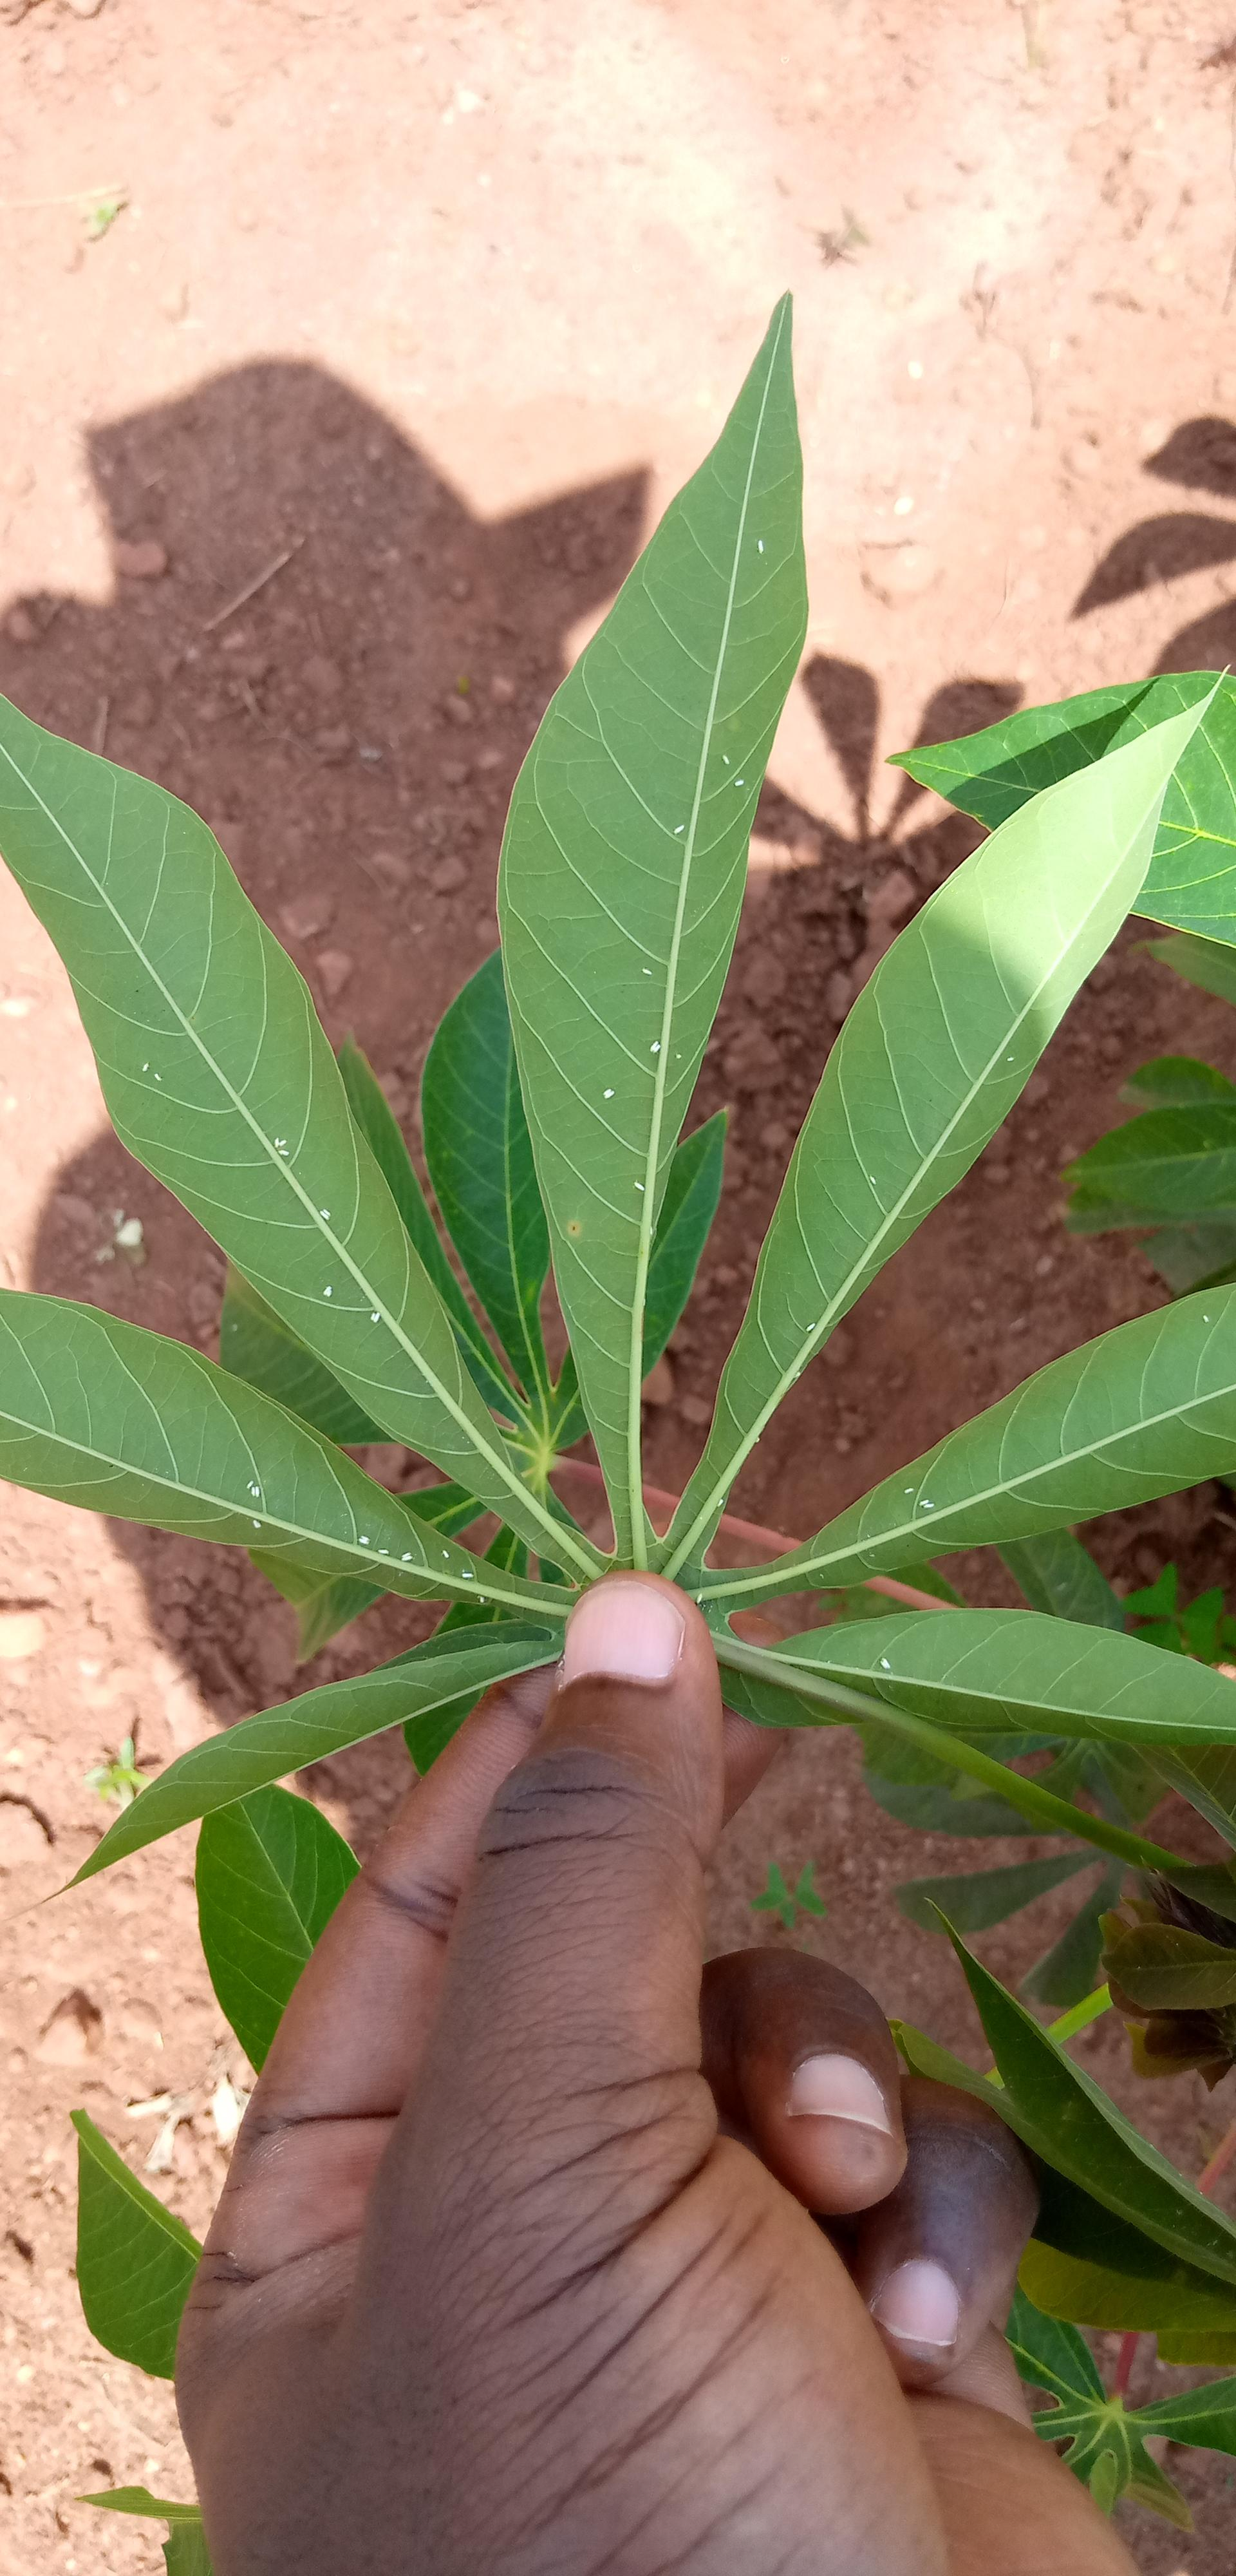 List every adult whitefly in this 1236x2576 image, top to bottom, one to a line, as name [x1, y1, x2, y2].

whitefly [756, 538, 765, 556]
whitefly [720, 753, 731, 768]
whitefly [731, 777, 749, 790]
whitefly [671, 821, 686, 837]
whitefly [639, 966, 655, 977]
whitefly [649, 1041, 659, 1053]
whitefly [653, 1043, 661, 1054]
whitefly [674, 1052, 686, 1063]
whitefly [1005, 1054, 1016, 1063]
whitefly [140, 1061, 153, 1074]
whitefly [153, 1072, 165, 1084]
whitefly [603, 1088, 612, 1097]
whitefly [604, 1090, 615, 1101]
whitefly [274, 1135, 279, 1150]
whitefly [279, 1139, 288, 1147]
whitefly [276, 1148, 290, 1158]
whitefly [868, 1173, 879, 1189]
whitefly [632, 1179, 646, 1194]
whitefly [323, 1207, 332, 1217]
whitefly [319, 1209, 330, 1222]
whitefly [323, 1284, 332, 1297]
whitefly [327, 1289, 333, 1297]
whitefly [370, 1311, 375, 1321]
whitefly [374, 1312, 380, 1324]
whitefly [1201, 1313, 1211, 1325]
whitefly [804, 1321, 816, 1333]
whitefly [245, 1479, 255, 1491]
whitefly [902, 1484, 917, 1496]
whitefly [251, 1485, 256, 1497]
whitefly [256, 1485, 261, 1498]
whitefly [716, 1498, 724, 1508]
whitefly [917, 1499, 930, 1506]
whitefly [923, 1503, 935, 1509]
whitefly [252, 1518, 263, 1529]
whitefly [360, 1535, 371, 1542]
whitefly [358, 1538, 370, 1546]
whitefly [377, 1547, 389, 1557]
whitefly [441, 1548, 451, 1560]
whitefly [401, 1551, 412, 1559]
whitefly [401, 1555, 413, 1562]
whitefly [460, 1571, 476, 1582]
whitefly [693, 1591, 706, 1607]
whitefly [477, 1595, 485, 1604]
whitefly [881, 1657, 892, 1671]
whitefly [879, 1660, 887, 1669]